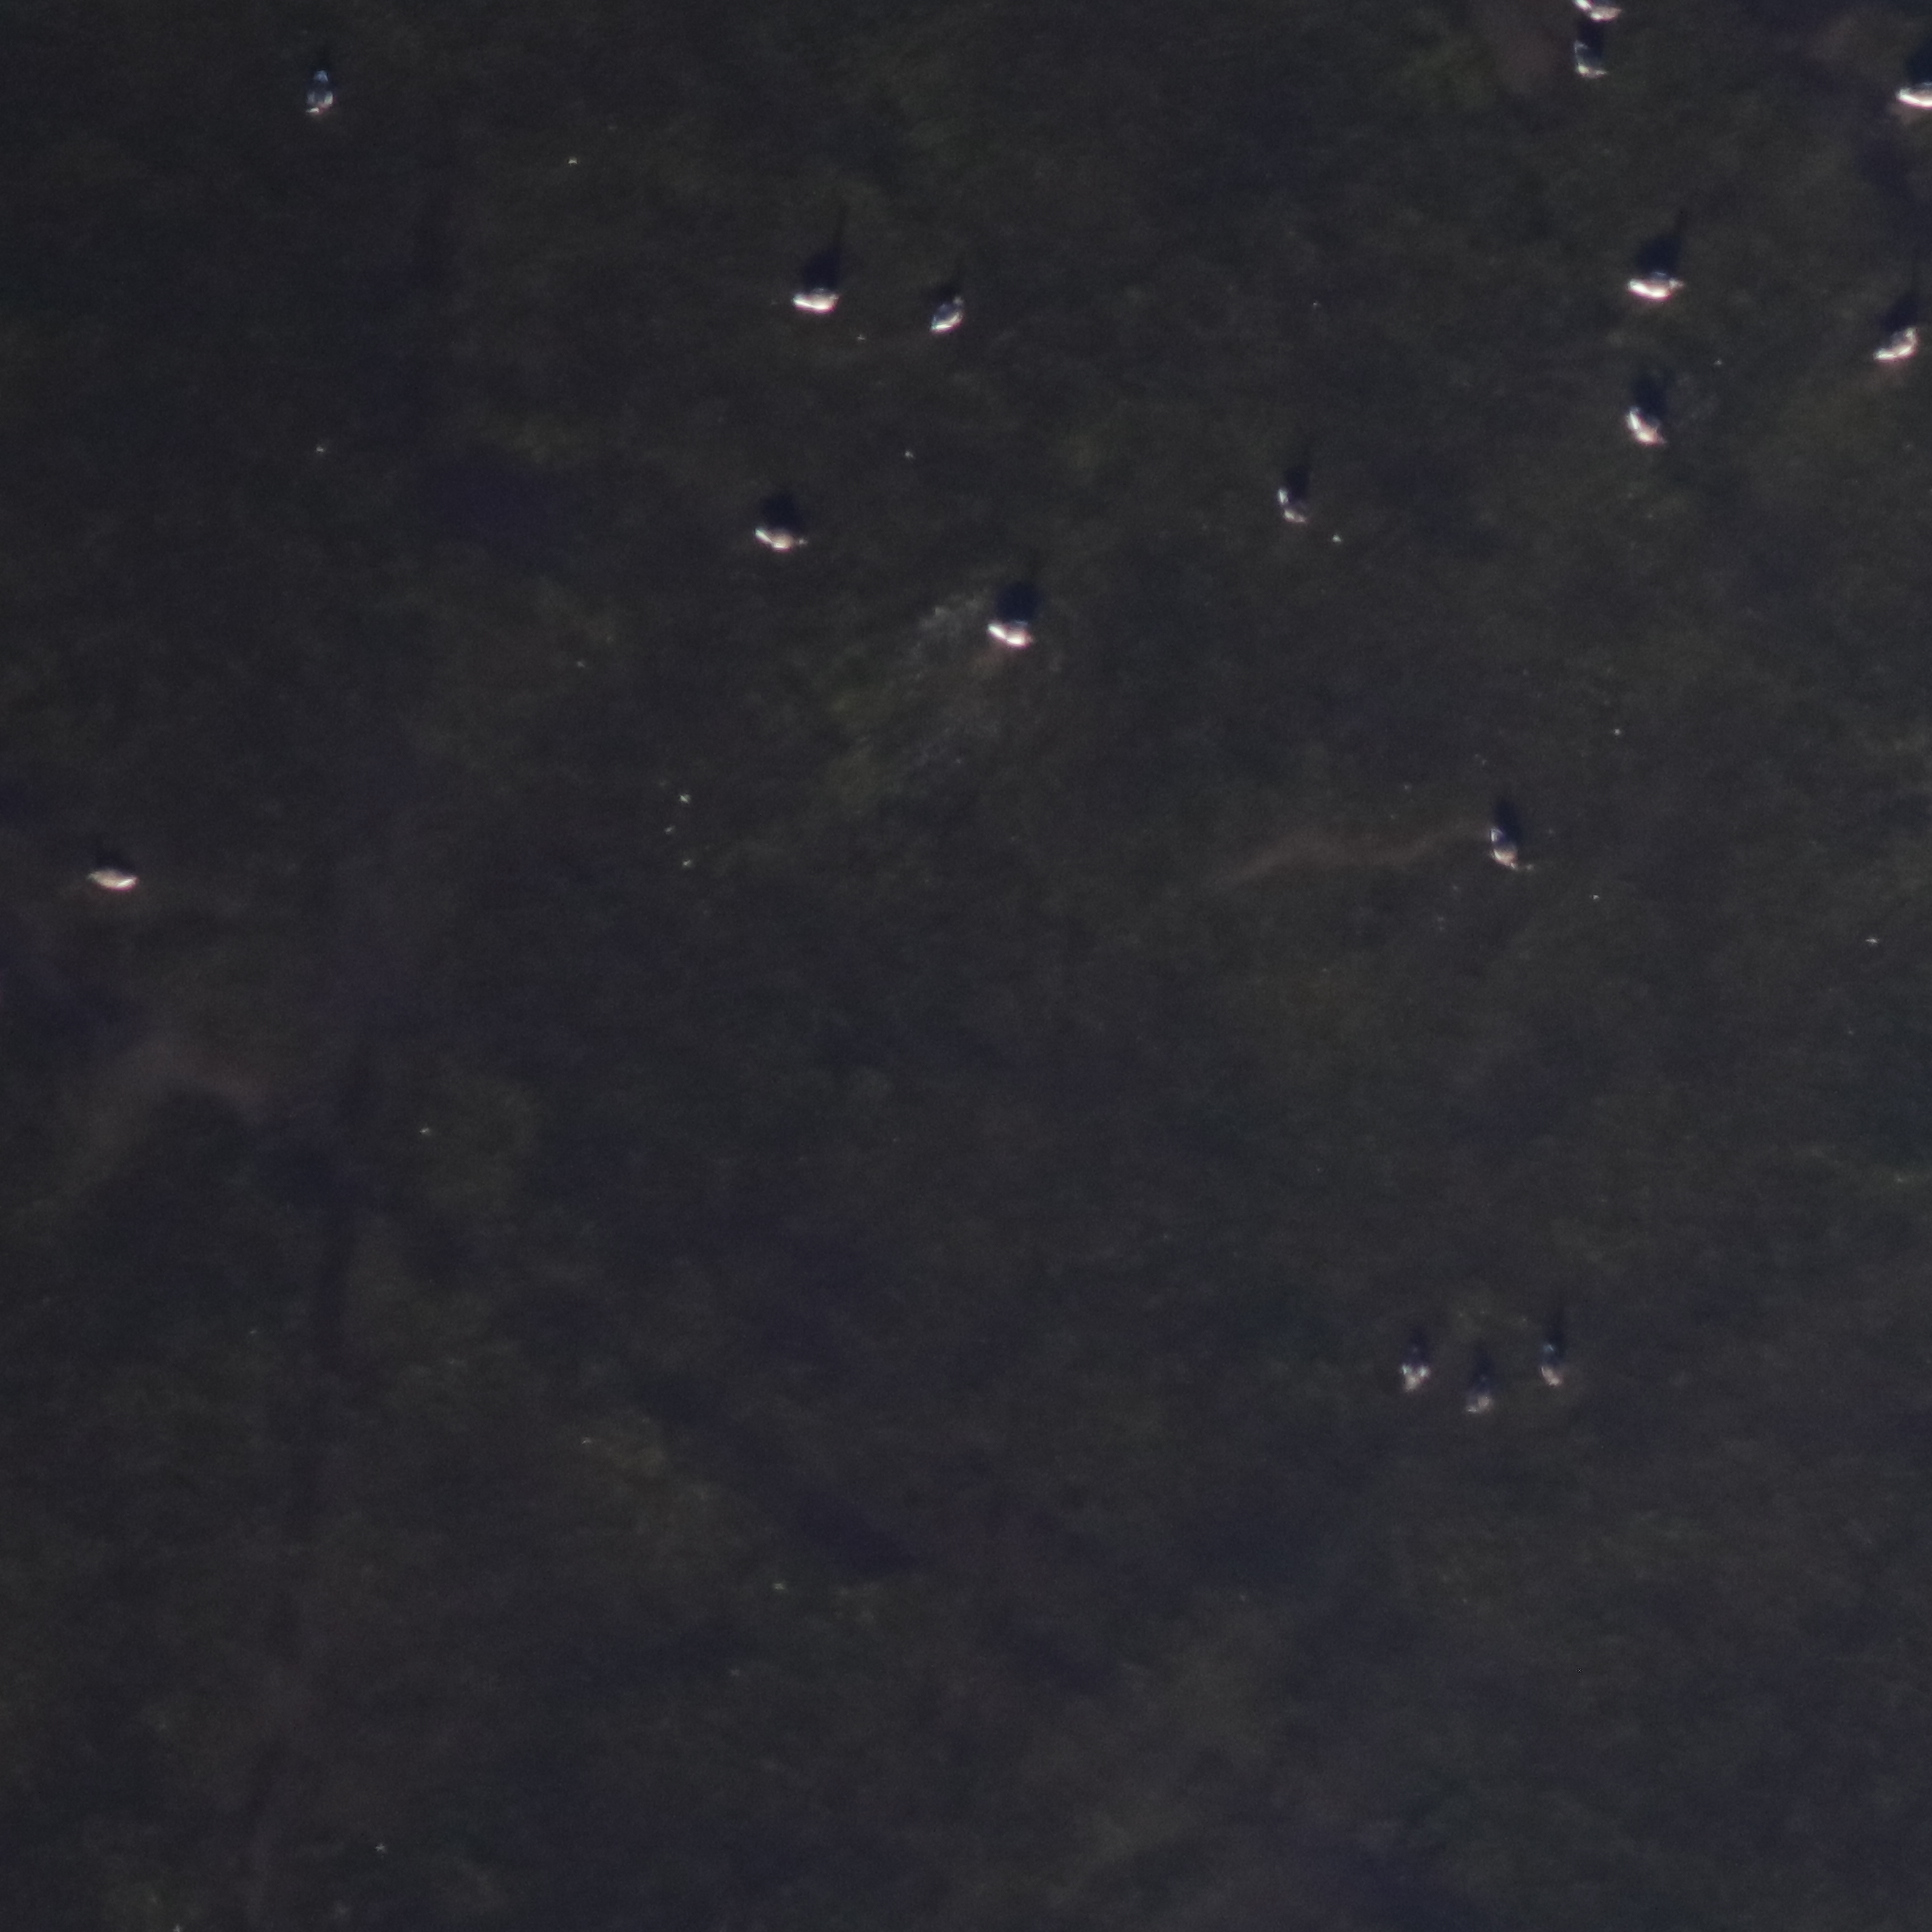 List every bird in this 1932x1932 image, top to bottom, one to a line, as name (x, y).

brant (1923, 95)
brant (323, 97)
brant (1654, 283)
brant (814, 298)
brant (948, 313)
brant (1896, 344)
brant (1647, 425)
brant (1297, 508)
brant (781, 536)
brant (1010, 631)
brant (1507, 851)
brant (113, 873)
brant (1411, 1365)
brant (1558, 1372)
brant (1477, 1396)